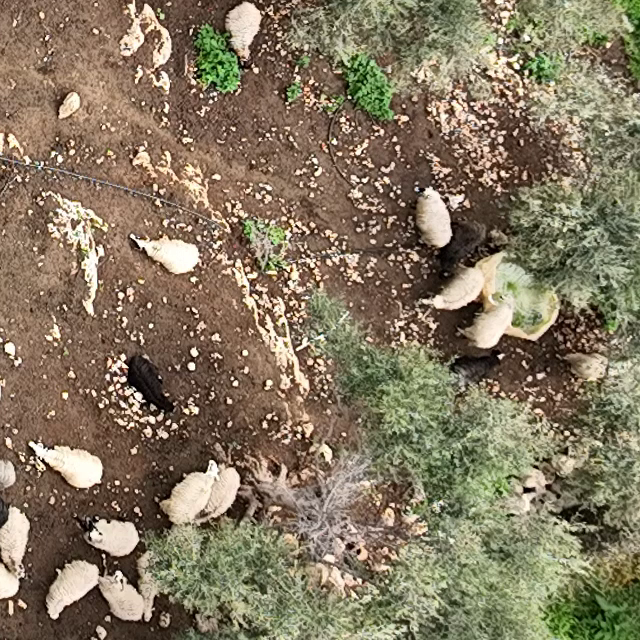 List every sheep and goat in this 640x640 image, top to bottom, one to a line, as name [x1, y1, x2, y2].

sheep [223, 1, 262, 70]
sheep [416, 185, 452, 250]
sheep [434, 224, 487, 279]
sheep [129, 233, 201, 274]
sheep [418, 250, 510, 310]
sheep [454, 294, 515, 353]
sheep [556, 349, 638, 382]
sheep [447, 352, 504, 383]
sheep [126, 354, 175, 415]
sheep [0, 363, 4, 410]
sheep [29, 438, 104, 489]
sheep [0, 450, 16, 487]
sheep [159, 459, 218, 525]
sheep [190, 467, 238, 527]
sheep [0, 491, 8, 530]
sheep [0, 504, 29, 579]
sheep [73, 511, 138, 558]
sheep [0, 538, 21, 599]
sheep [137, 551, 174, 622]
sheep [44, 557, 100, 619]
sheep [97, 571, 144, 620]